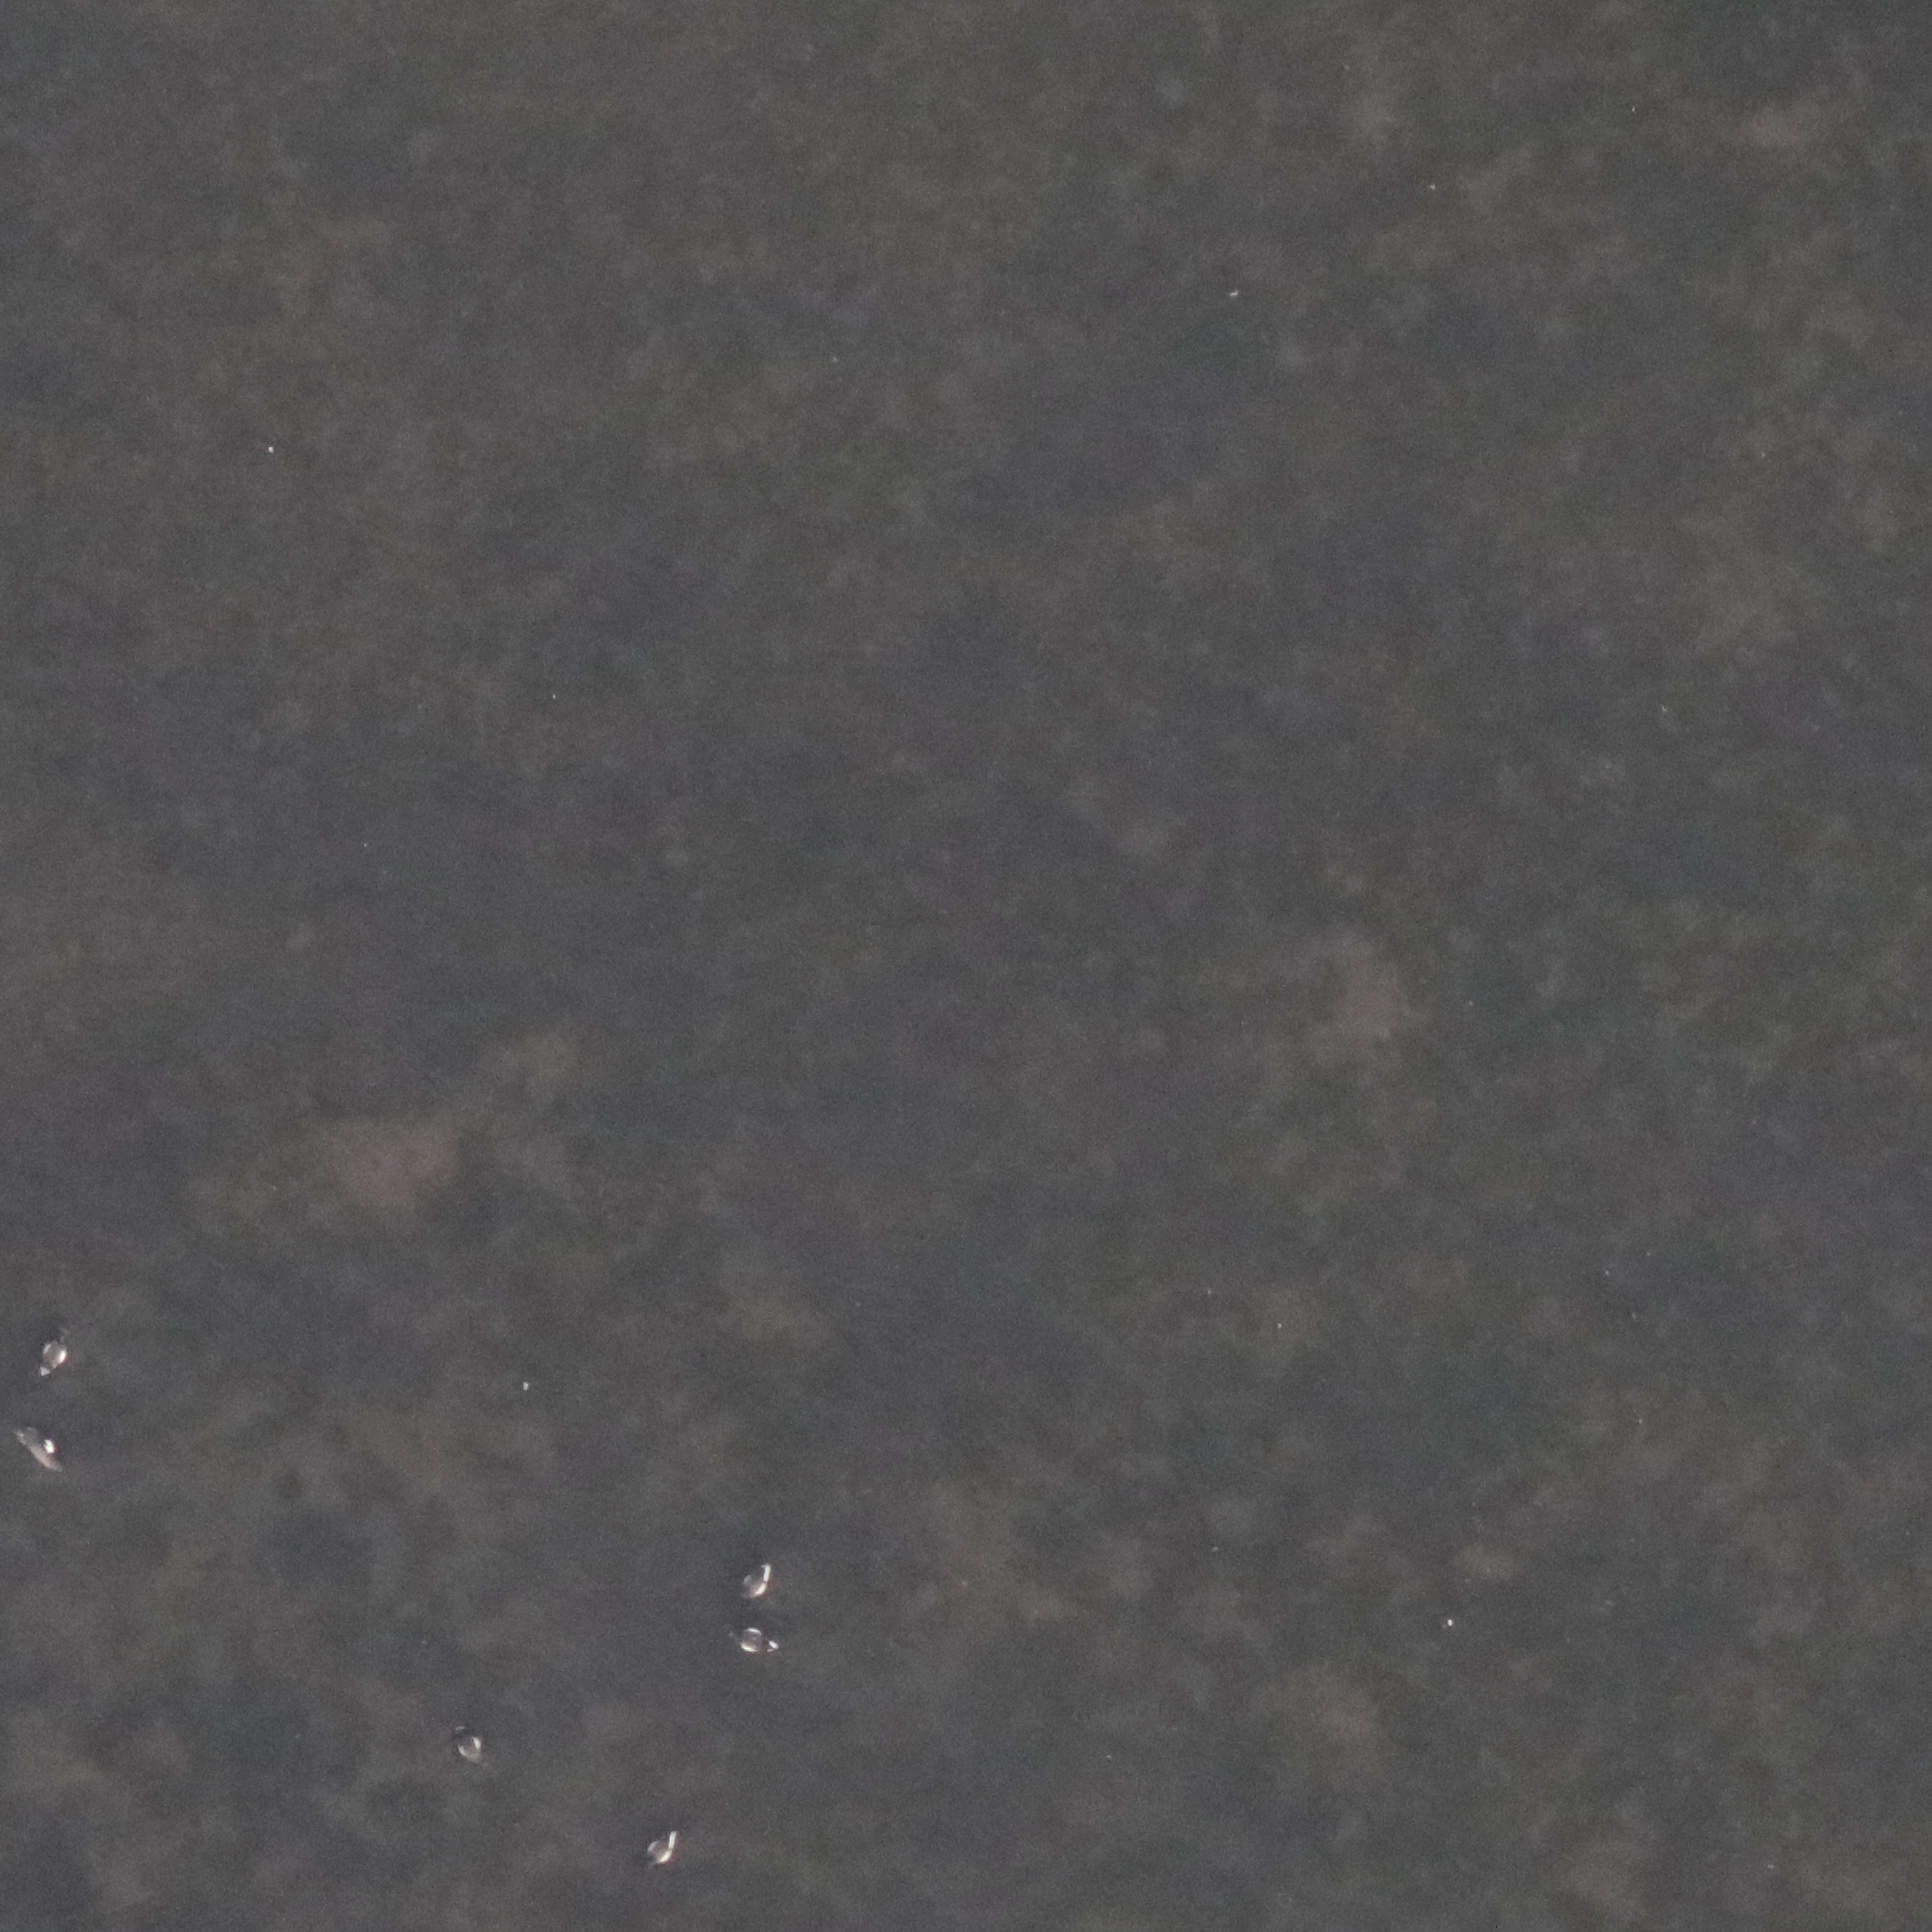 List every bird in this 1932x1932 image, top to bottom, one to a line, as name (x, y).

brant (53, 1355)
brant (42, 1442)
brant (753, 1581)
brant (753, 1639)
brant (469, 1750)
brant (661, 1850)